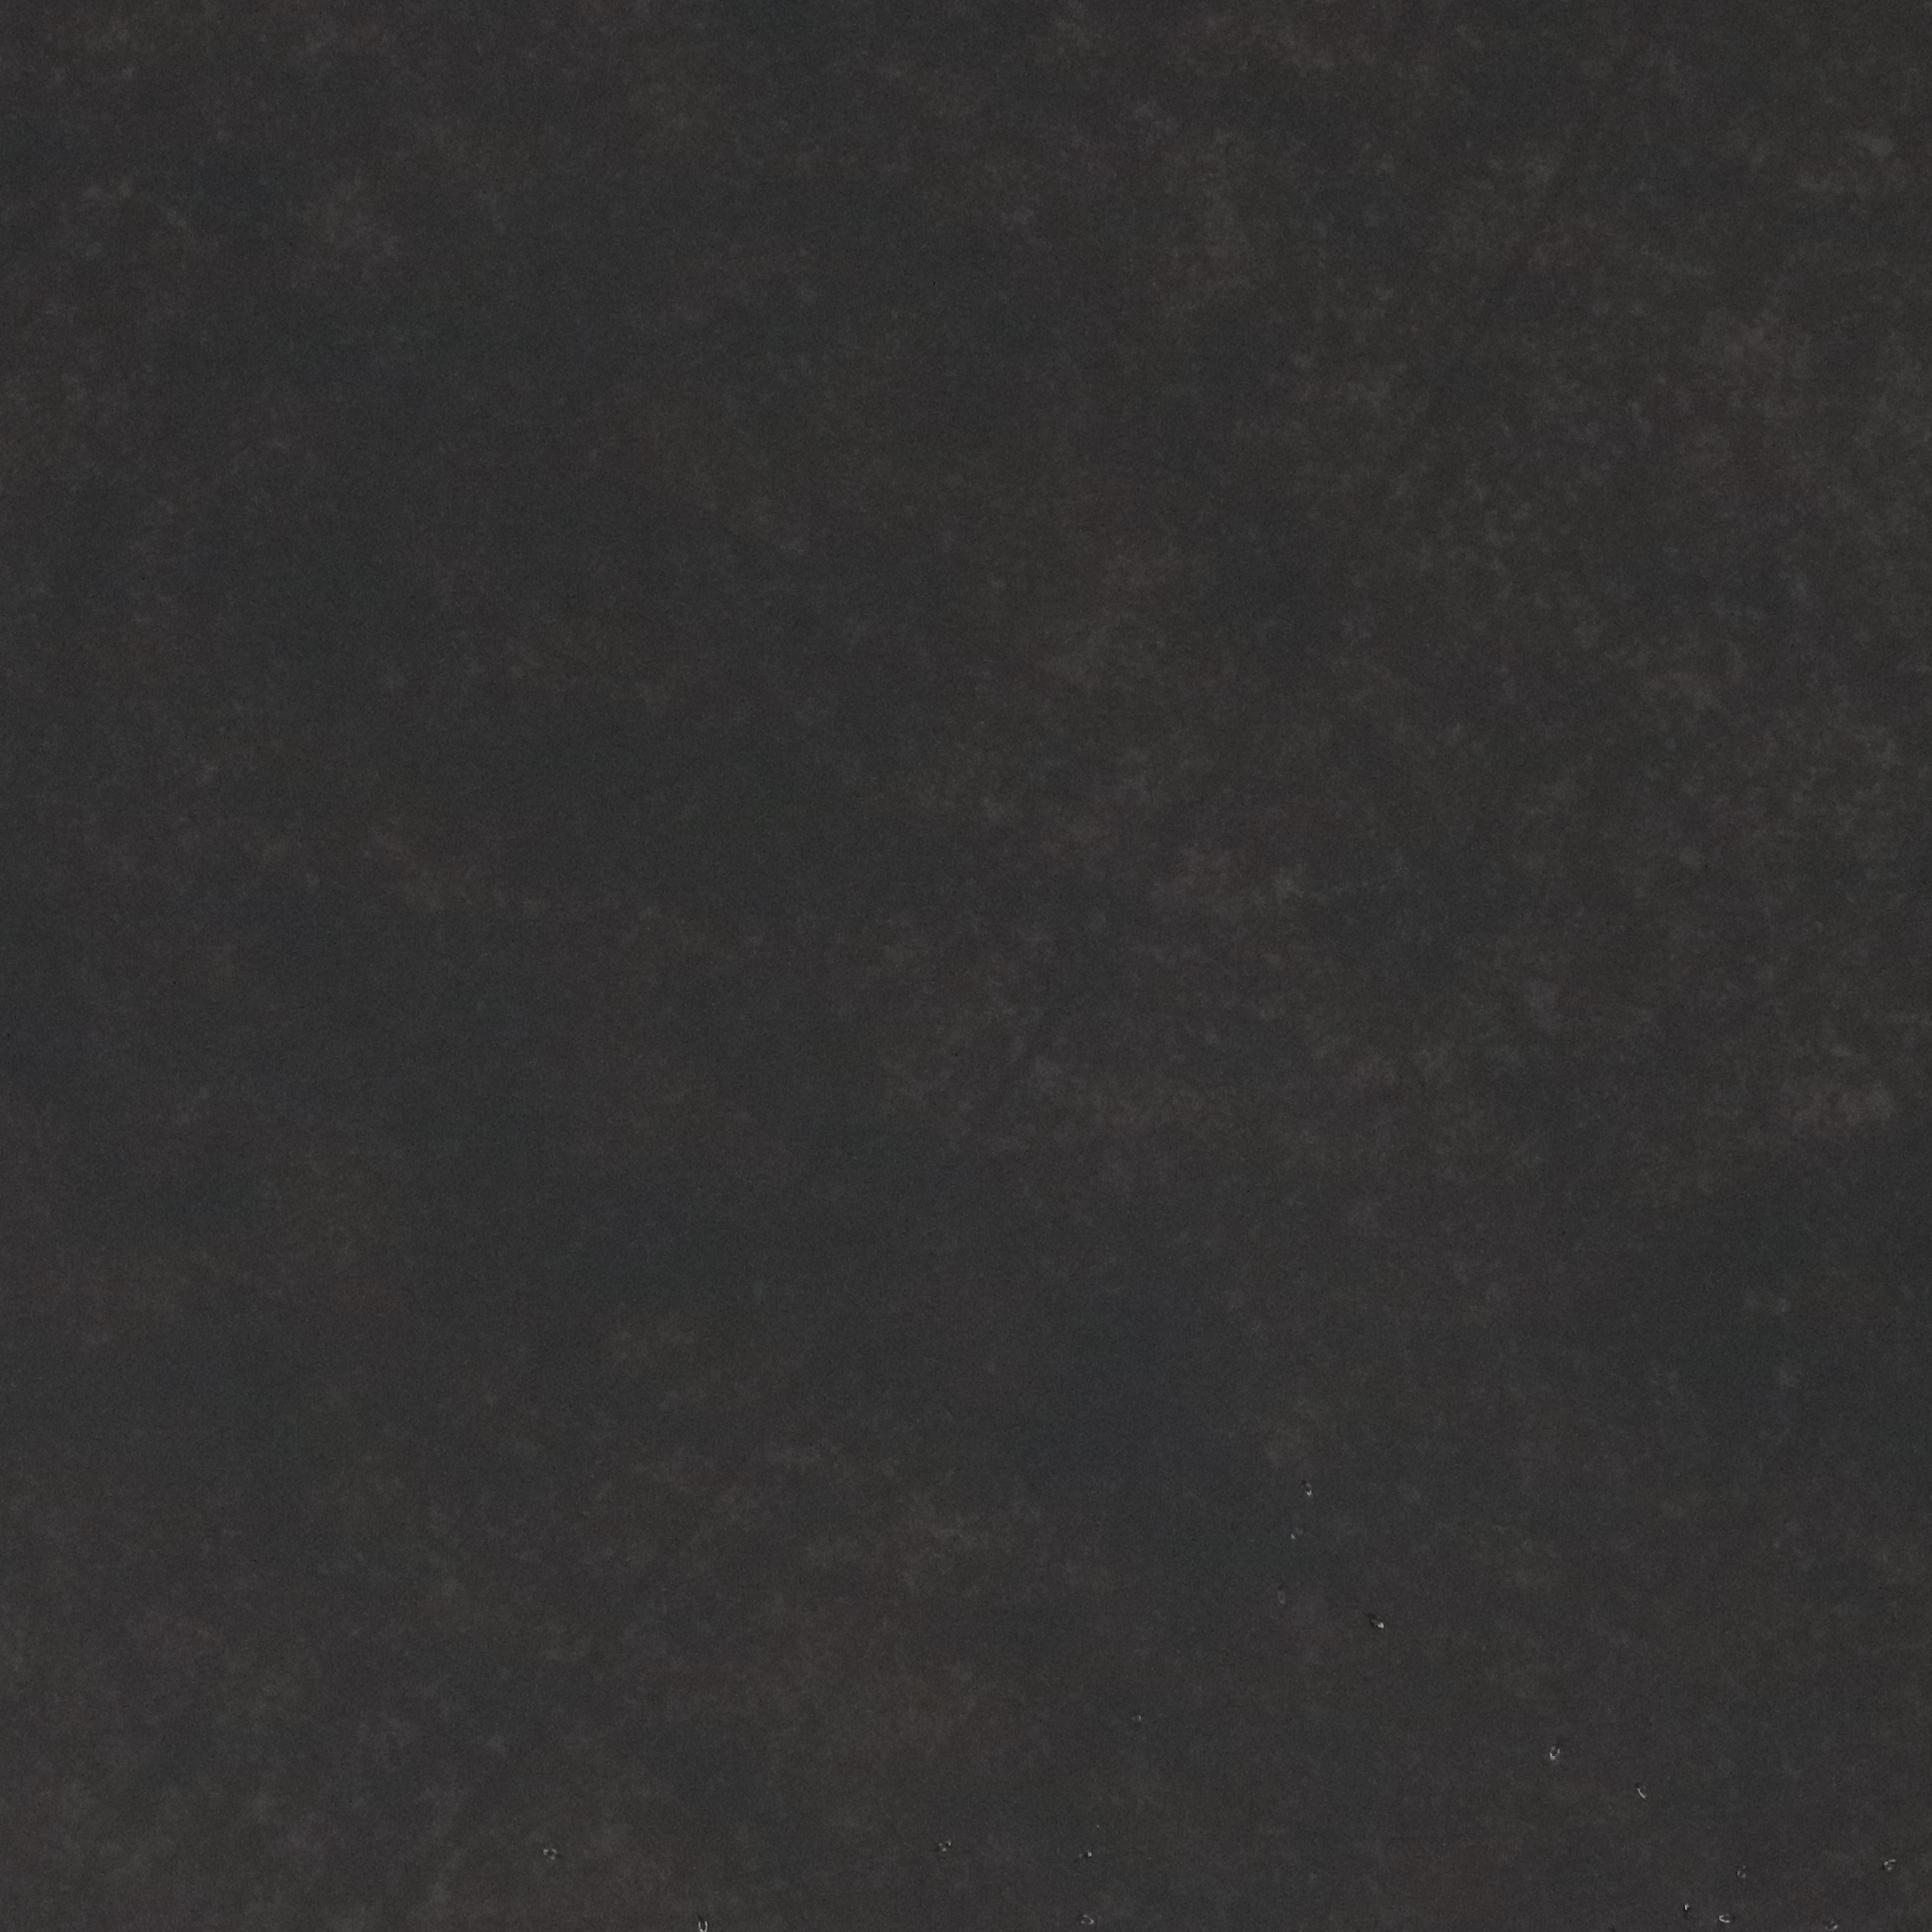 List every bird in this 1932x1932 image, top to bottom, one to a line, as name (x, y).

brant (1311, 1487)
brant (1300, 1535)
brant (1290, 1591)
brant (1377, 1624)
brant (1144, 1713)
brant (1561, 1757)
brant (1646, 1790)
brant (950, 1849)
brant (556, 1850)
brant (1091, 1856)
brant (1891, 1866)
brant (1743, 1879)
brant (1691, 1911)
brant (1086, 1923)
brant (1629, 1923)
brant (1720, 1923)
brant (1841, 1927)
brant (701, 1930)